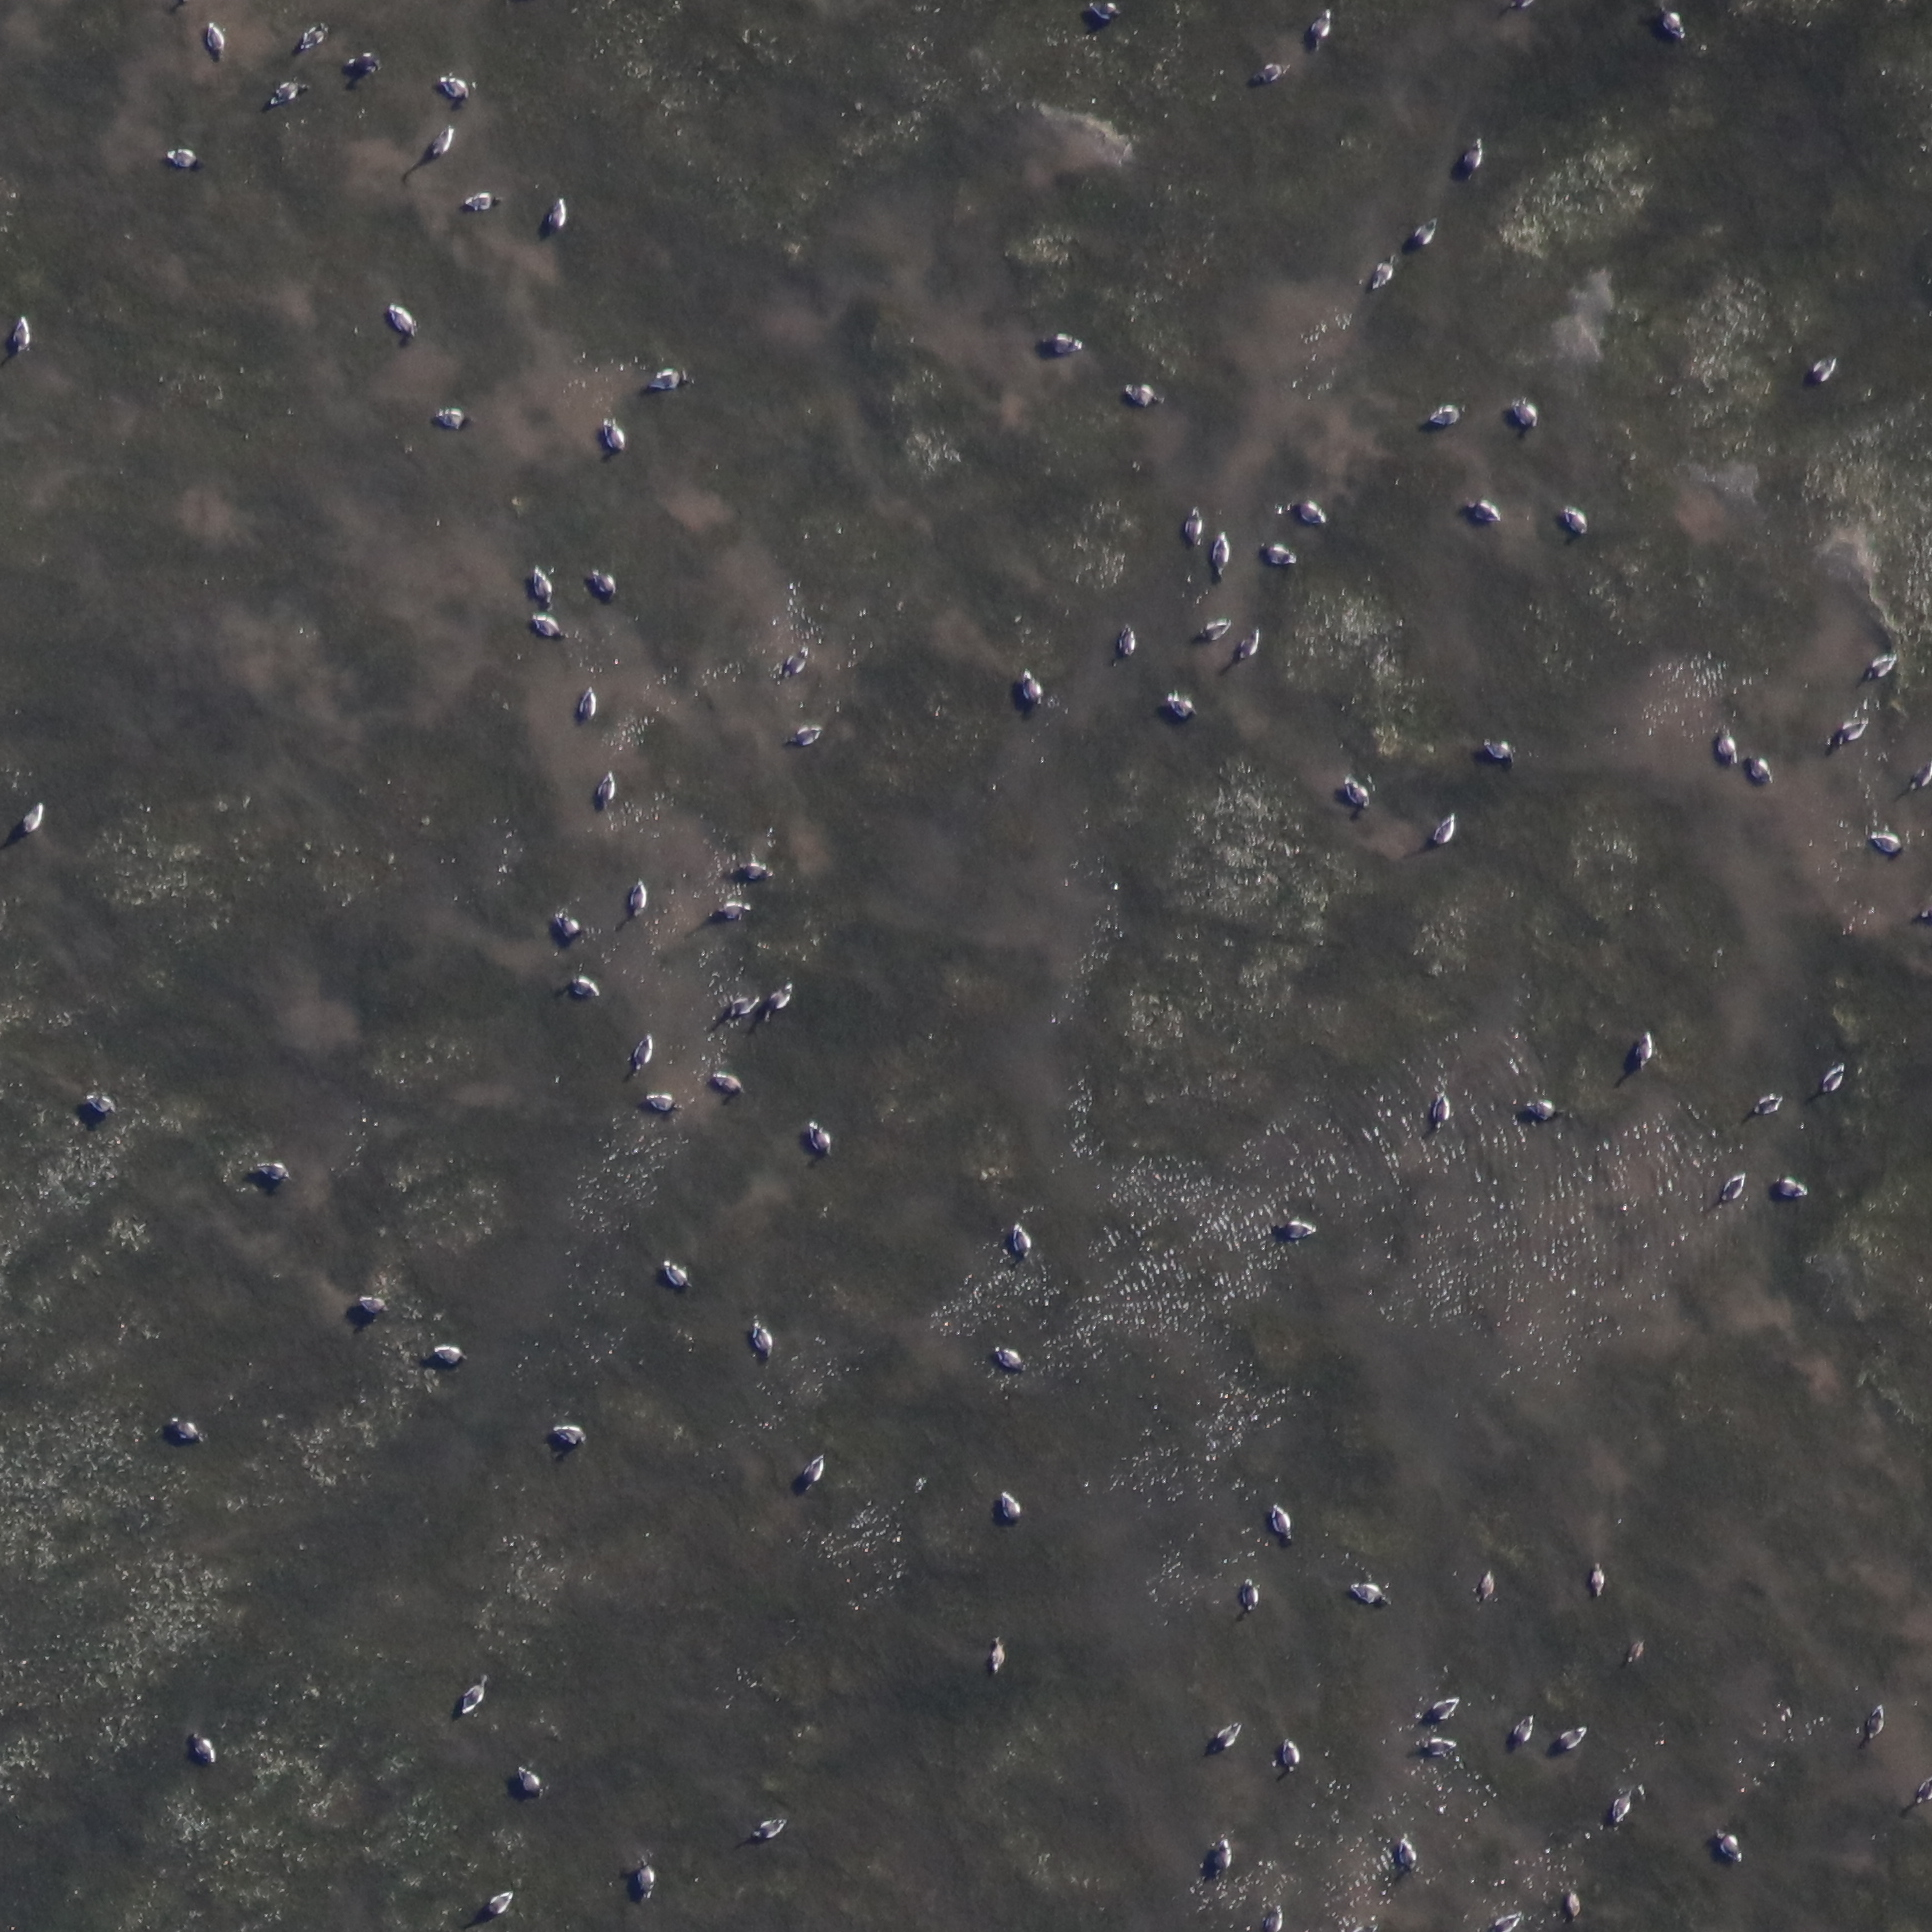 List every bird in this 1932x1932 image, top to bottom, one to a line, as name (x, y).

brant (1102, 7)
brant (1672, 23)
brant (1320, 31)
brant (314, 33)
brant (213, 40)
brant (364, 63)
brant (1272, 71)
brant (454, 89)
brant (286, 93)
brant (441, 142)
brant (1472, 158)
brant (185, 159)
brant (480, 205)
brant (559, 218)
brant (1423, 237)
brant (1382, 273)
brant (402, 322)
brant (19, 339)
brant (1065, 345)
brant (1823, 370)
brant (672, 379)
brant (1142, 394)
brant (1451, 416)
brant (1524, 416)
brant (447, 419)
brant (614, 439)
brant (1486, 511)
brant (1308, 512)
brant (1574, 521)
brant (1193, 533)
brant (1279, 556)
brant (1218, 557)
brant (606, 584)
brant (542, 588)
brant (548, 625)
brant (1215, 634)
brant (1125, 641)
brant (1251, 647)
brant (793, 666)
brant (1882, 669)
brant (1030, 689)
brant (1183, 705)
brant (588, 707)
brant (1848, 732)
brant (806, 736)
brant (1726, 748)
brant (1498, 751)
brant (1758, 771)
brant (1925, 774)
brant (608, 791)
brant (1357, 798)
brant (33, 821)
brant (1442, 830)
brant (1888, 845)
brant (754, 871)
brant (638, 900)
brant (733, 913)
brant (569, 927)
brant (586, 985)
brant (778, 1000)
brant (740, 1007)
brant (1643, 1050)
brant (642, 1053)
brant (1839, 1080)
brant (729, 1086)
brant (664, 1103)
brant (1771, 1103)
brant (102, 1104)
brant (1543, 1108)
brant (1438, 1110)
brant (818, 1141)
brant (275, 1171)
brant (1789, 1188)
brant (1730, 1192)
brant (1295, 1231)
brant (1020, 1241)
brant (678, 1277)
brant (374, 1307)
brant (763, 1341)
brant (449, 1355)
brant (1009, 1362)
brant (187, 1430)
brant (575, 1434)
brant (811, 1473)
brant (1009, 1508)
brant (1280, 1524)
other bird (1598, 1579)
other bird (1487, 1584)
brant (1368, 1594)
brant (1246, 1599)
other bird (1636, 1652)
other bird (998, 1658)
brant (473, 1695)
brant (1440, 1712)
brant (1874, 1724)
brant (1523, 1735)
brant (1225, 1737)
brant (1570, 1741)
brant (1435, 1746)
brant (204, 1749)
brant (1287, 1759)
brant (530, 1782)
brant (1924, 1793)
brant (1620, 1807)
brant (769, 1831)
brant (1728, 1846)
brant (1405, 1850)
brant (1220, 1858)
brant (645, 1880)
brant (499, 1905)
other bird (1573, 1907)
brant (1276, 1924)
brant (1502, 1928)